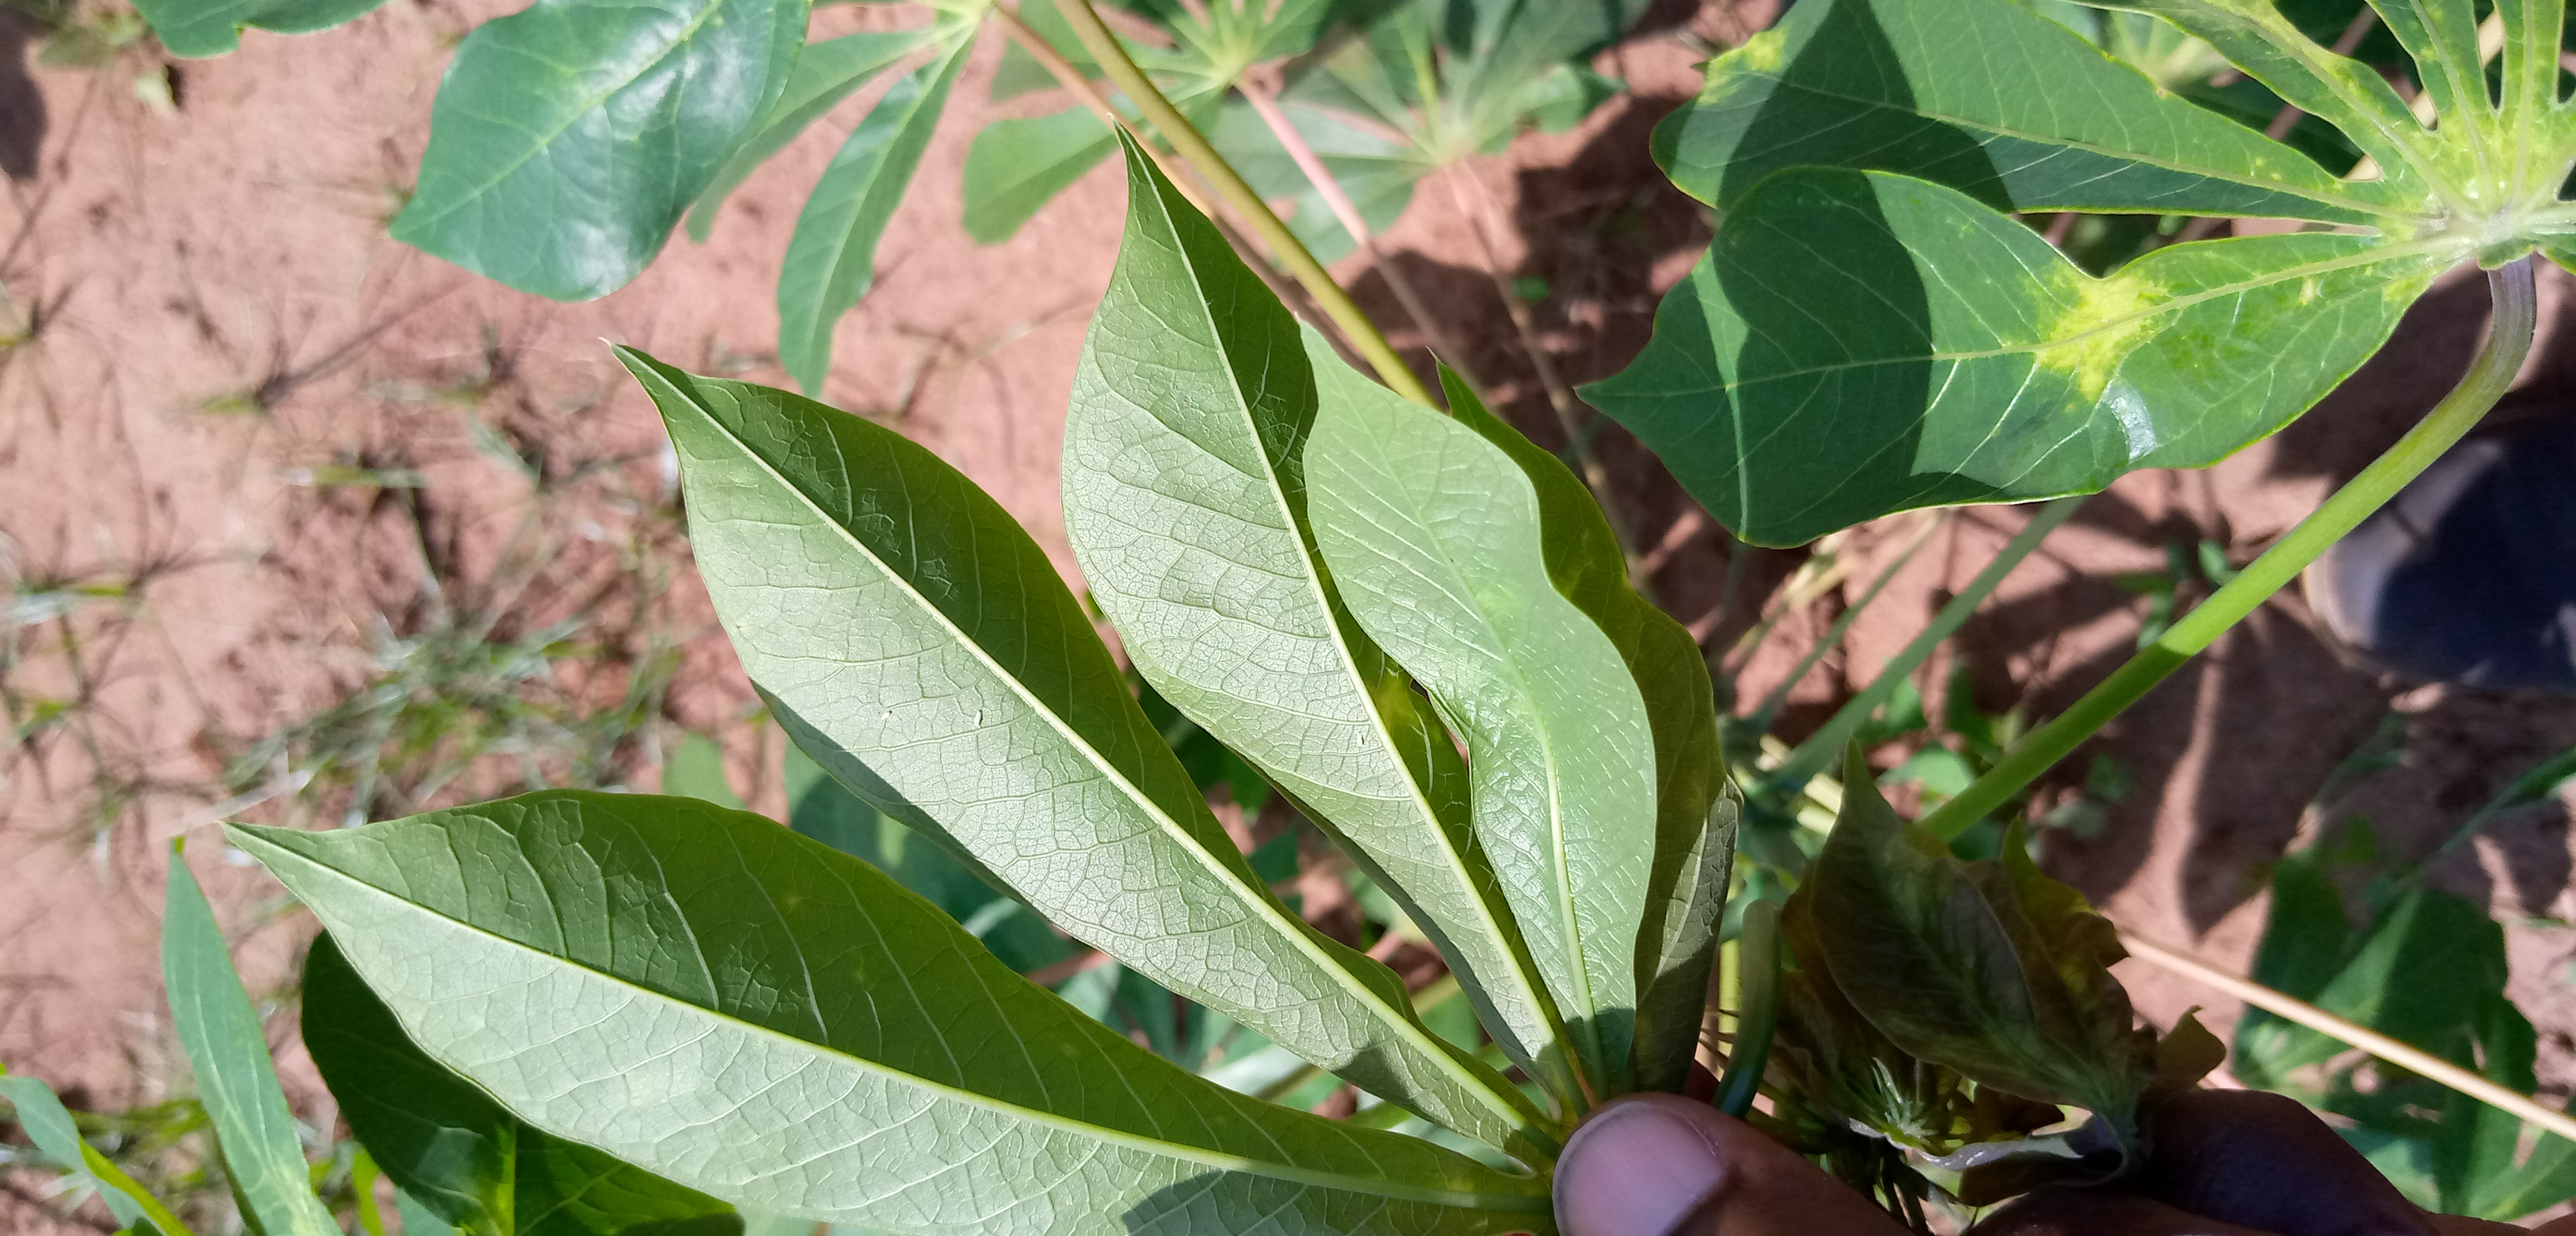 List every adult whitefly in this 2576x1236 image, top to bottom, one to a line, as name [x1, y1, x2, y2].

whitefly [874, 697, 895, 730]
whitefly [972, 697, 990, 741]
whitefly [1352, 724, 1370, 750]